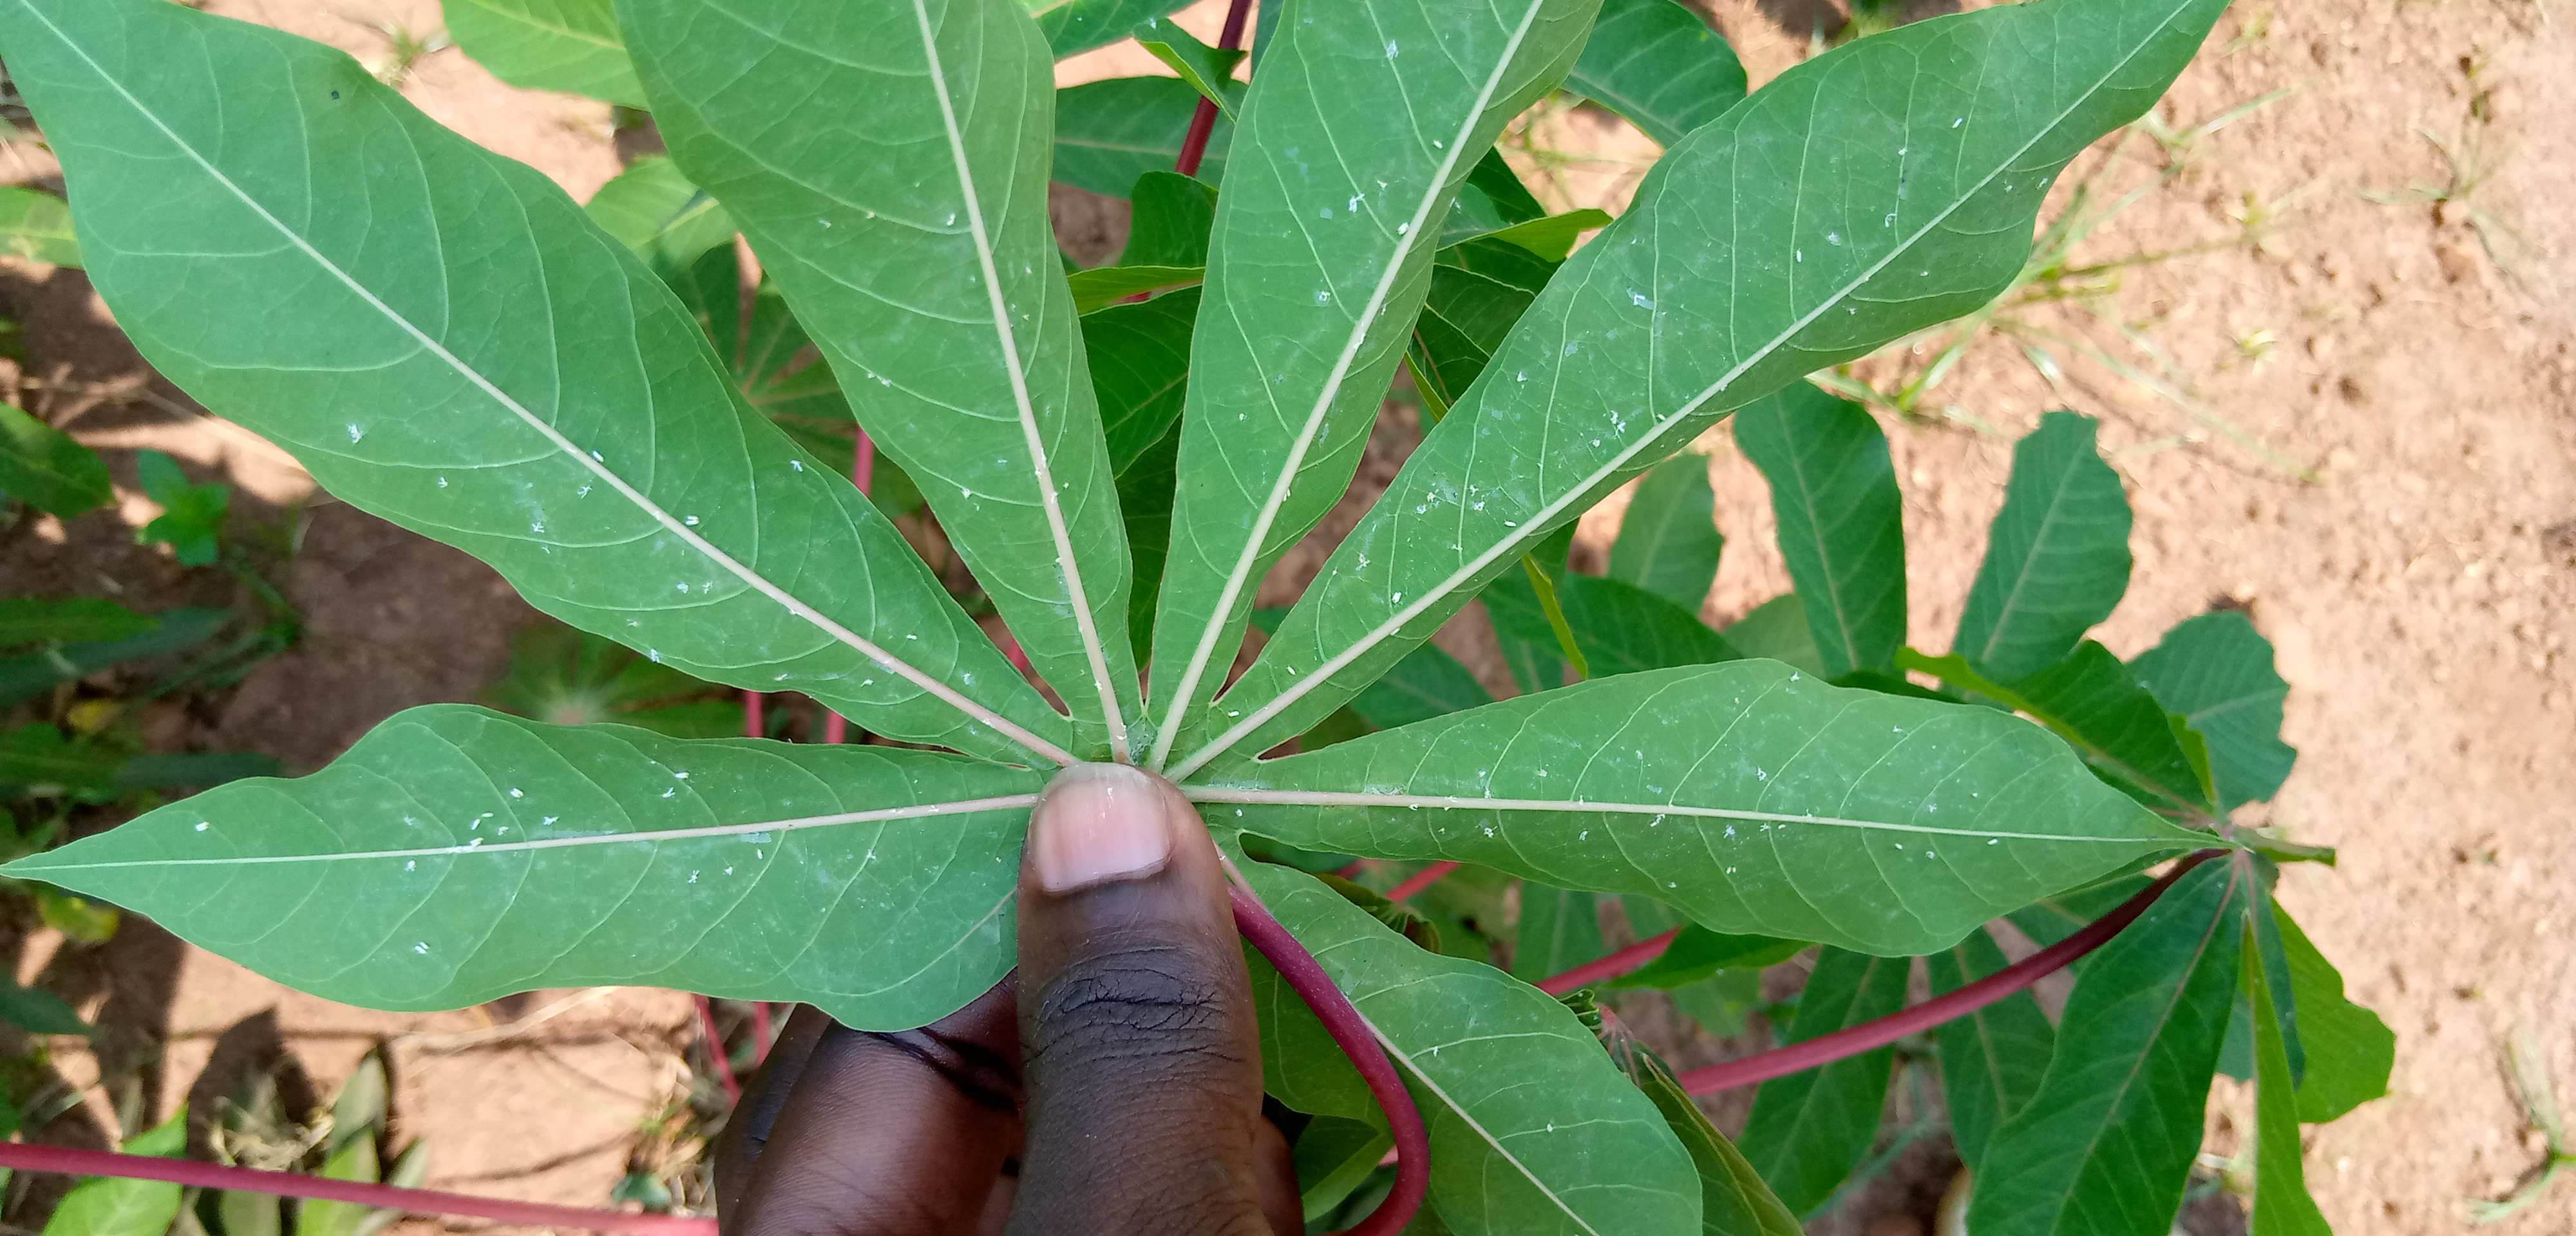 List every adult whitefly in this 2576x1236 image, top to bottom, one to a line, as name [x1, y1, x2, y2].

whitefly [1949, 112, 1965, 135]
whitefly [1429, 135, 1443, 152]
whitefly [1897, 147, 1908, 156]
whitefly [2036, 176, 2050, 189]
whitefly [1374, 176, 1394, 193]
whitefly [2002, 182, 2014, 193]
whitefly [1347, 194, 1361, 215]
whitefly [942, 207, 961, 233]
whitefly [862, 208, 879, 224]
whitefly [1883, 210, 1897, 230]
whitefly [1392, 219, 1410, 238]
whitefly [1794, 247, 1818, 265]
whitefly [1919, 268, 1931, 279]
whitefly [1515, 369, 1528, 388]
whitefly [1607, 409, 1620, 425]
whitefly [1655, 412, 1666, 422]
whitefly [1616, 421, 1629, 434]
whitefly [1591, 436, 1603, 447]
whitefly [589, 447, 605, 465]
whitefly [785, 454, 809, 478]
whitefly [432, 474, 455, 492]
whitefly [955, 483, 983, 507]
whitefly [1425, 490, 1442, 505]
whitefly [1473, 500, 1484, 512]
whitefly [1414, 504, 1428, 516]
whitefly [684, 511, 707, 530]
whitefly [1504, 519, 1515, 530]
whitefly [1450, 543, 1466, 555]
whitefly [1355, 554, 1368, 574]
whitefly [1389, 587, 1408, 610]
whitefly [905, 630, 920, 644]
whitefly [1282, 660, 1303, 682]
whitefly [1788, 669, 1803, 684]
whitefly [1224, 705, 1242, 729]
whitefly [1890, 722, 1906, 736]
whitefly [1537, 767, 1549, 780]
whitefly [1756, 767, 1768, 784]
whitefly [671, 769, 692, 783]
whitefly [506, 786, 526, 801]
whitefly [1970, 789, 1979, 800]
whitefly [1404, 801, 1417, 810]
whitefly [1926, 801, 1942, 814]
whitefly [1231, 805, 1242, 821]
whitefly [1443, 805, 1452, 812]
whitefly [480, 811, 498, 822]
whitefly [1650, 812, 1667, 827]
whitefly [540, 813, 560, 829]
whitefly [192, 818, 217, 838]
whitefly [1757, 822, 1770, 832]
whitefly [1777, 822, 1786, 831]
whitefly [1722, 823, 1736, 841]
whitefly [1482, 825, 1494, 840]
whitefly [1577, 829, 1589, 844]
whitefly [468, 833, 484, 852]
whitefly [1985, 836, 2002, 847]
whitefly [1894, 841, 1903, 852]
whitefly [754, 847, 765, 863]
whitefly [1925, 848, 1936, 861]
whitefly [404, 856, 416, 877]
whitefly [1724, 862, 1738, 877]
whitefly [723, 864, 734, 879]
whitefly [688, 866, 699, 885]
whitefly [1666, 881, 1678, 890]
whitefly [411, 937, 433, 959]
whitefly [1429, 1045, 1440, 1059]
whitefly [1544, 1120, 1558, 1140]